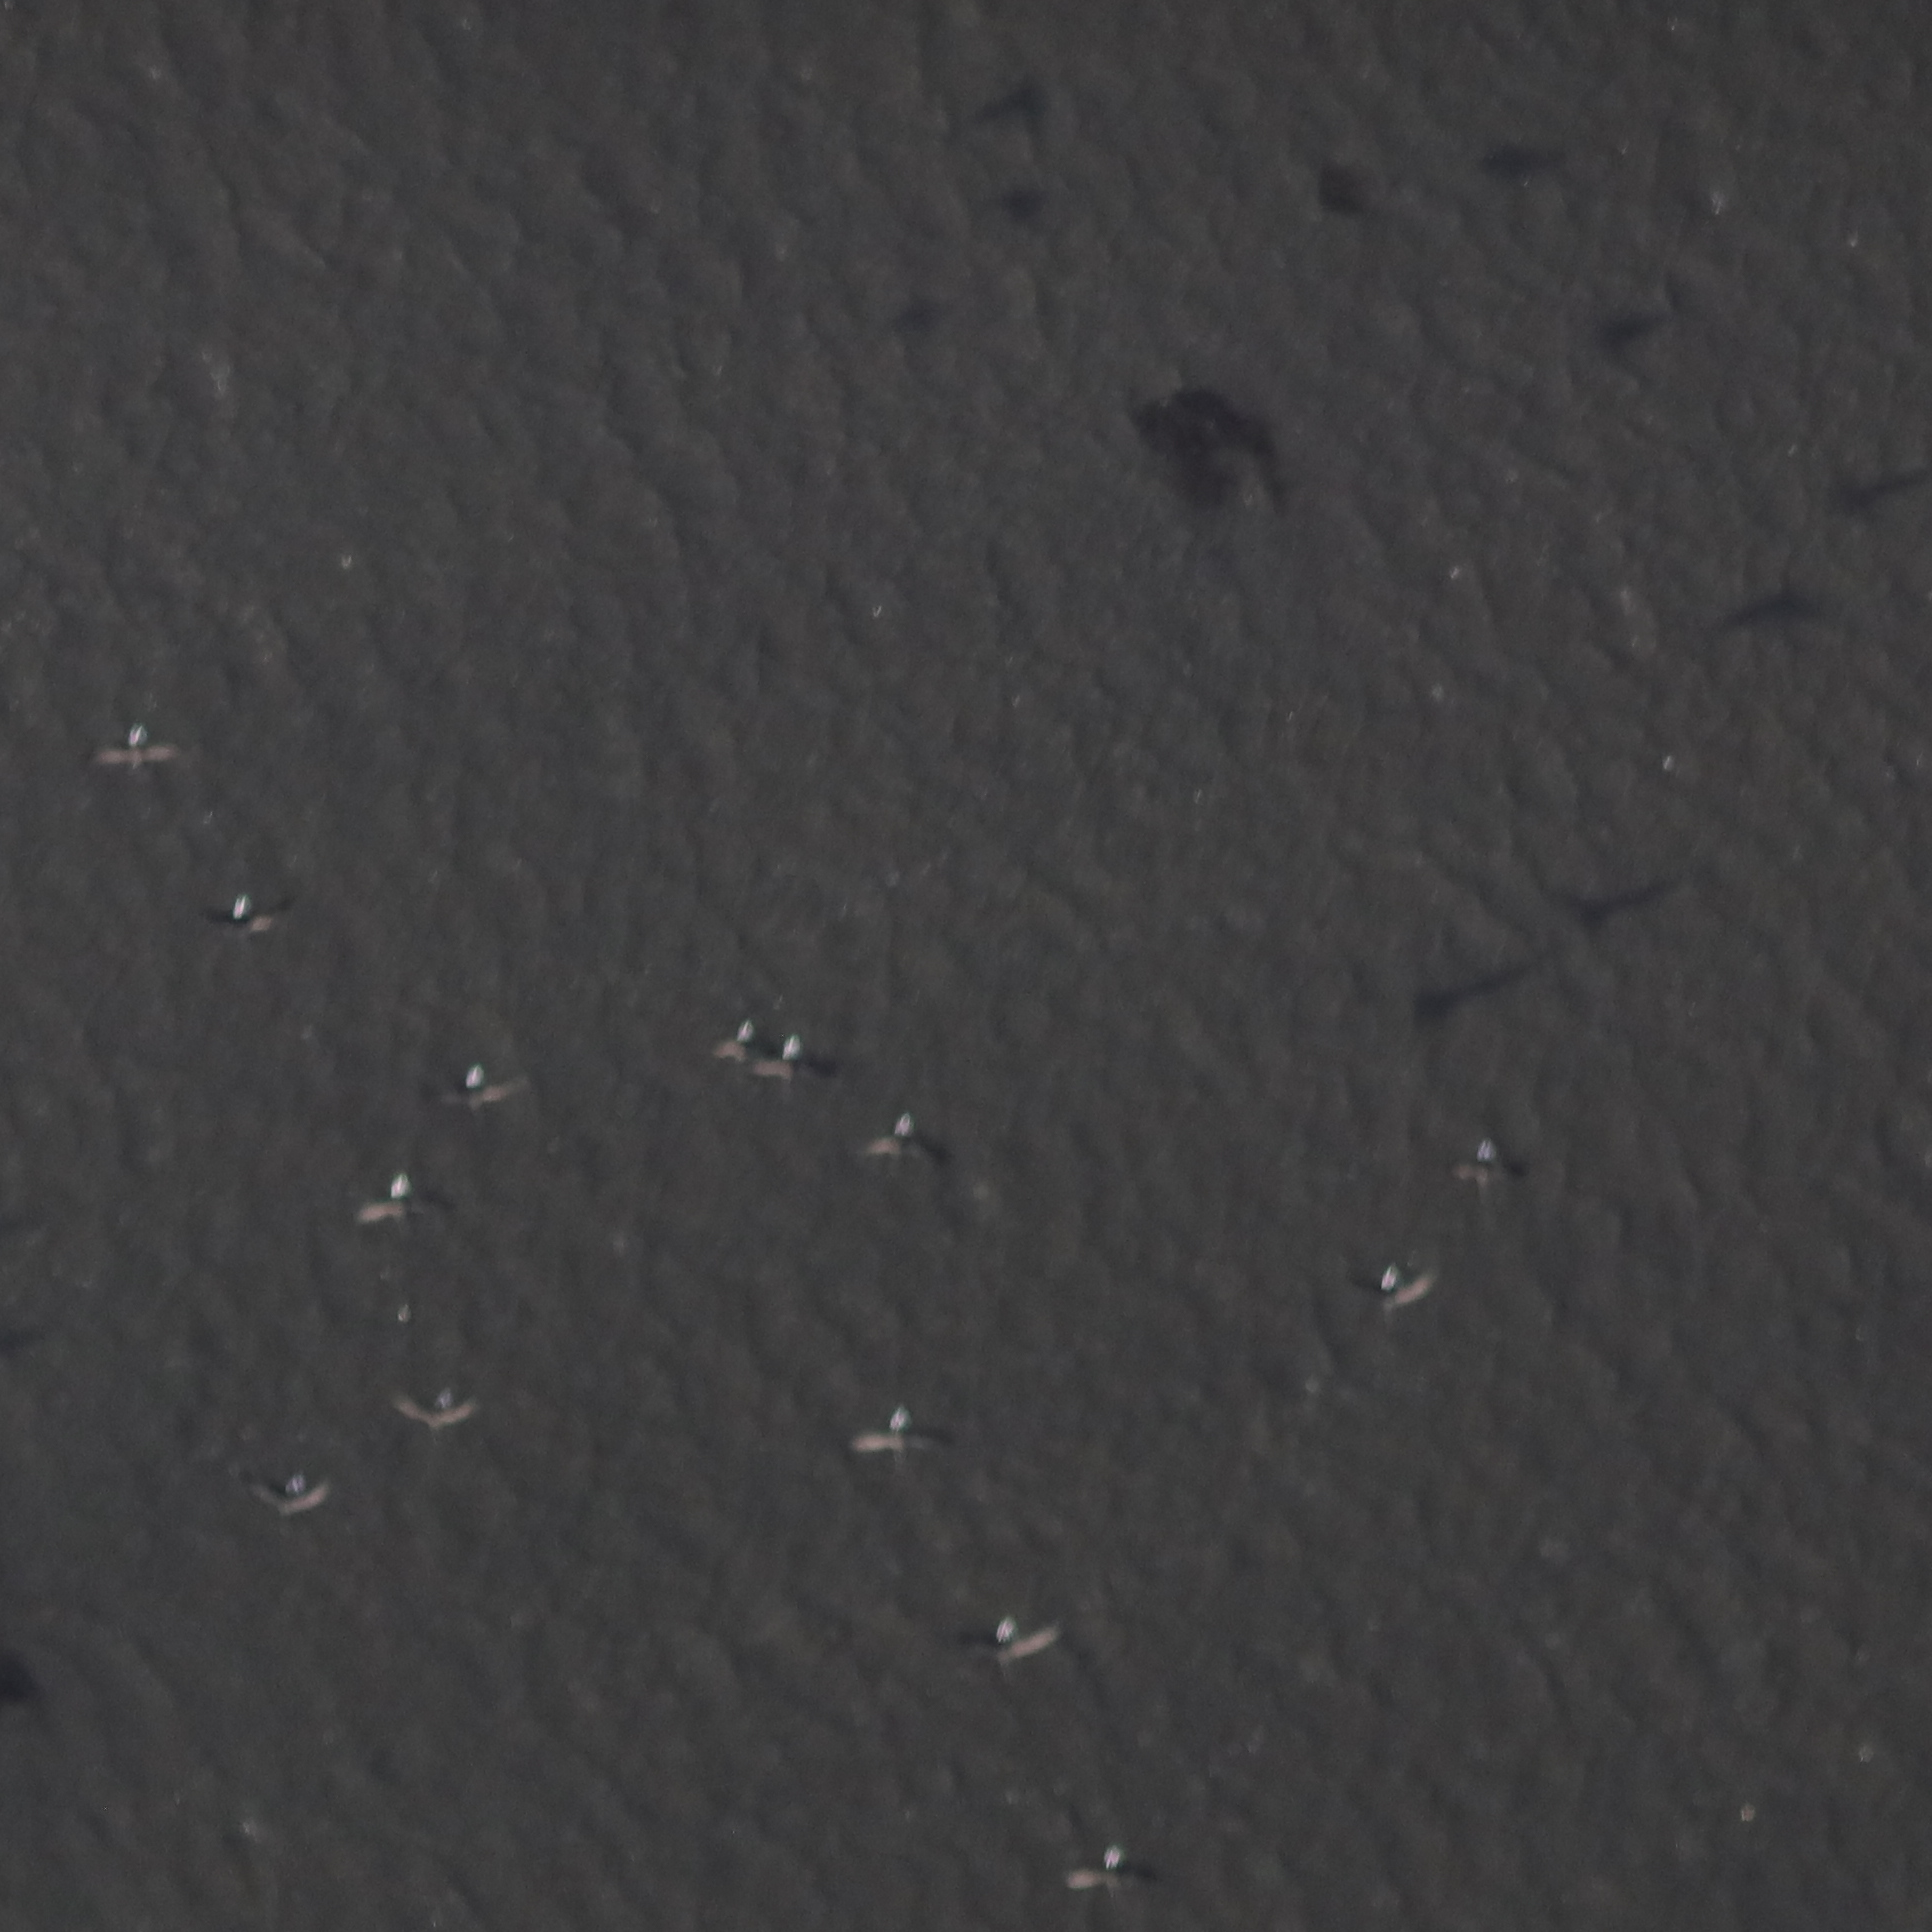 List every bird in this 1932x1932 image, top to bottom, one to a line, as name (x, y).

brant (134, 747)
brant (238, 918)
brant (745, 1051)
brant (800, 1069)
brant (479, 1094)
brant (908, 1145)
brant (1483, 1169)
brant (405, 1208)
brant (1388, 1297)
brant (438, 1424)
brant (900, 1438)
brant (291, 1501)
brant (1006, 1650)
brant (1112, 1876)